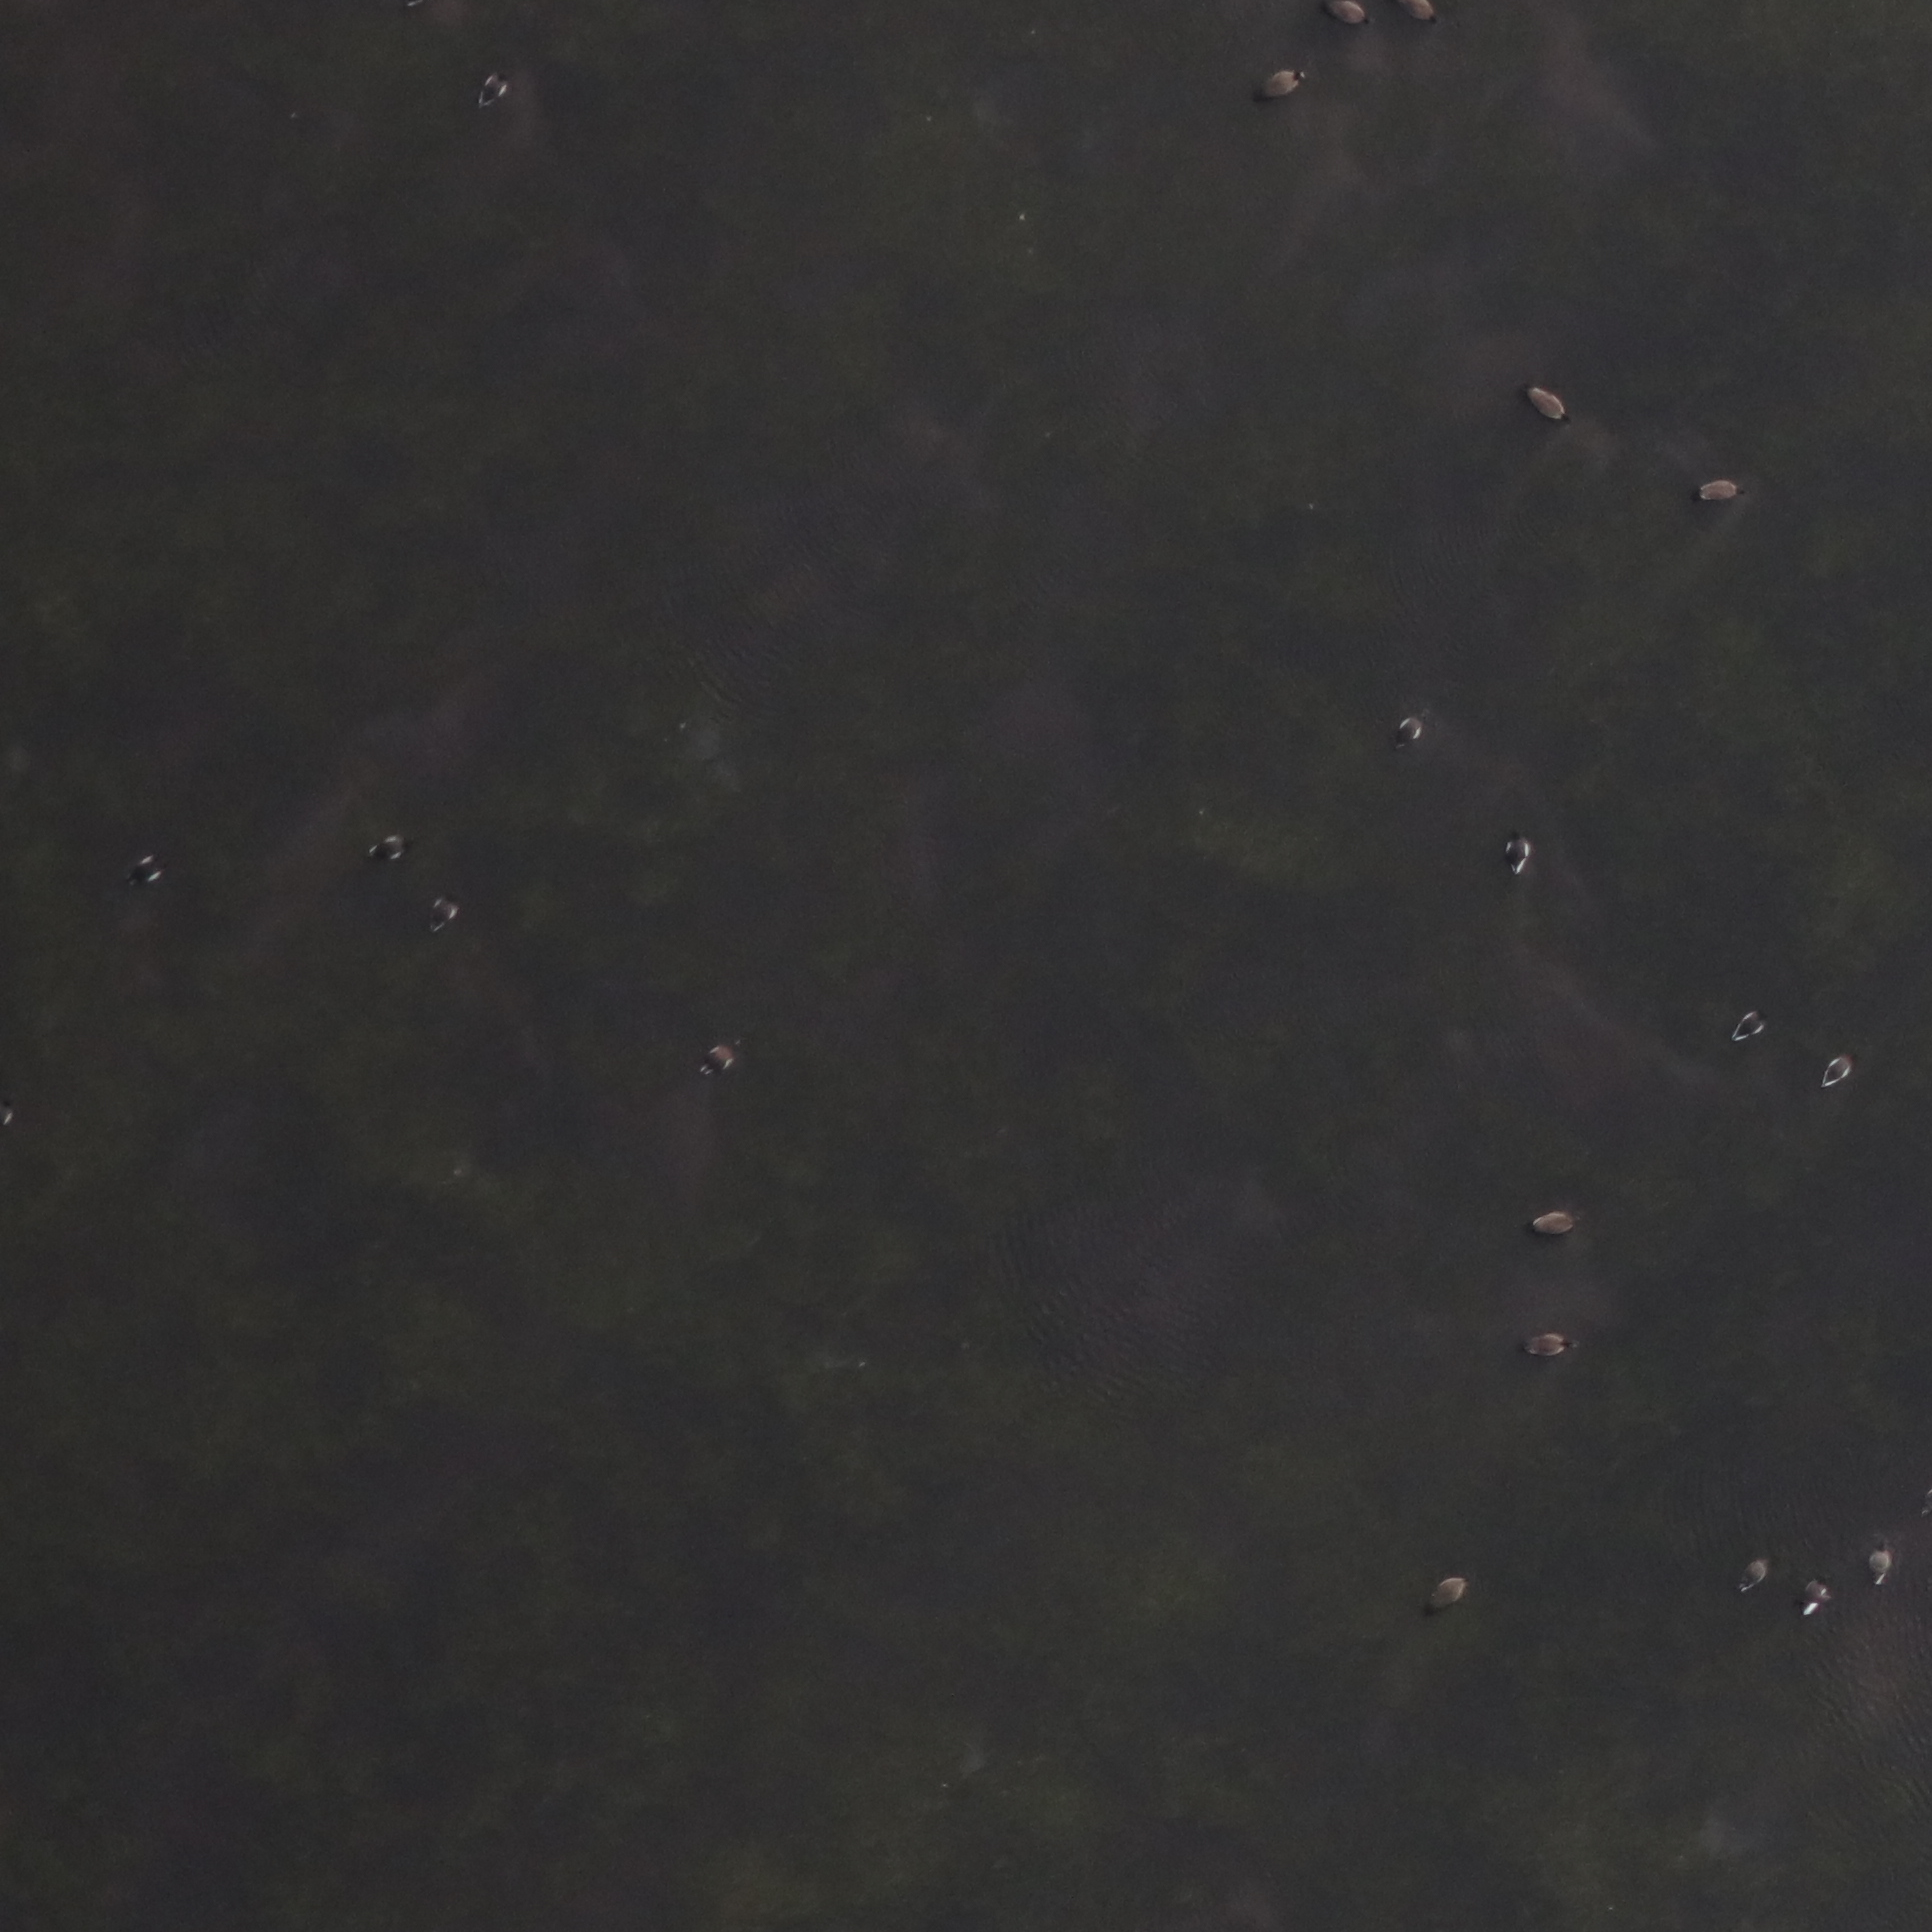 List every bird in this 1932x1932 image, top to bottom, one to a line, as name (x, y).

Canada goose (1416, 8)
Canada goose (1346, 14)
Canada goose (1282, 83)
brant (493, 87)
Canada goose (1548, 405)
Canada goose (1721, 491)
brant (1412, 729)
brant (391, 848)
brant (1519, 851)
brant (146, 869)
brant (441, 910)
brant (1756, 1026)
brant (721, 1056)
brant (1833, 1070)
Canada goose (1554, 1222)
Canada goose (1548, 1346)
brant (1881, 1564)
brant (1754, 1574)
Canada goose (1442, 1594)
brant (1816, 1596)